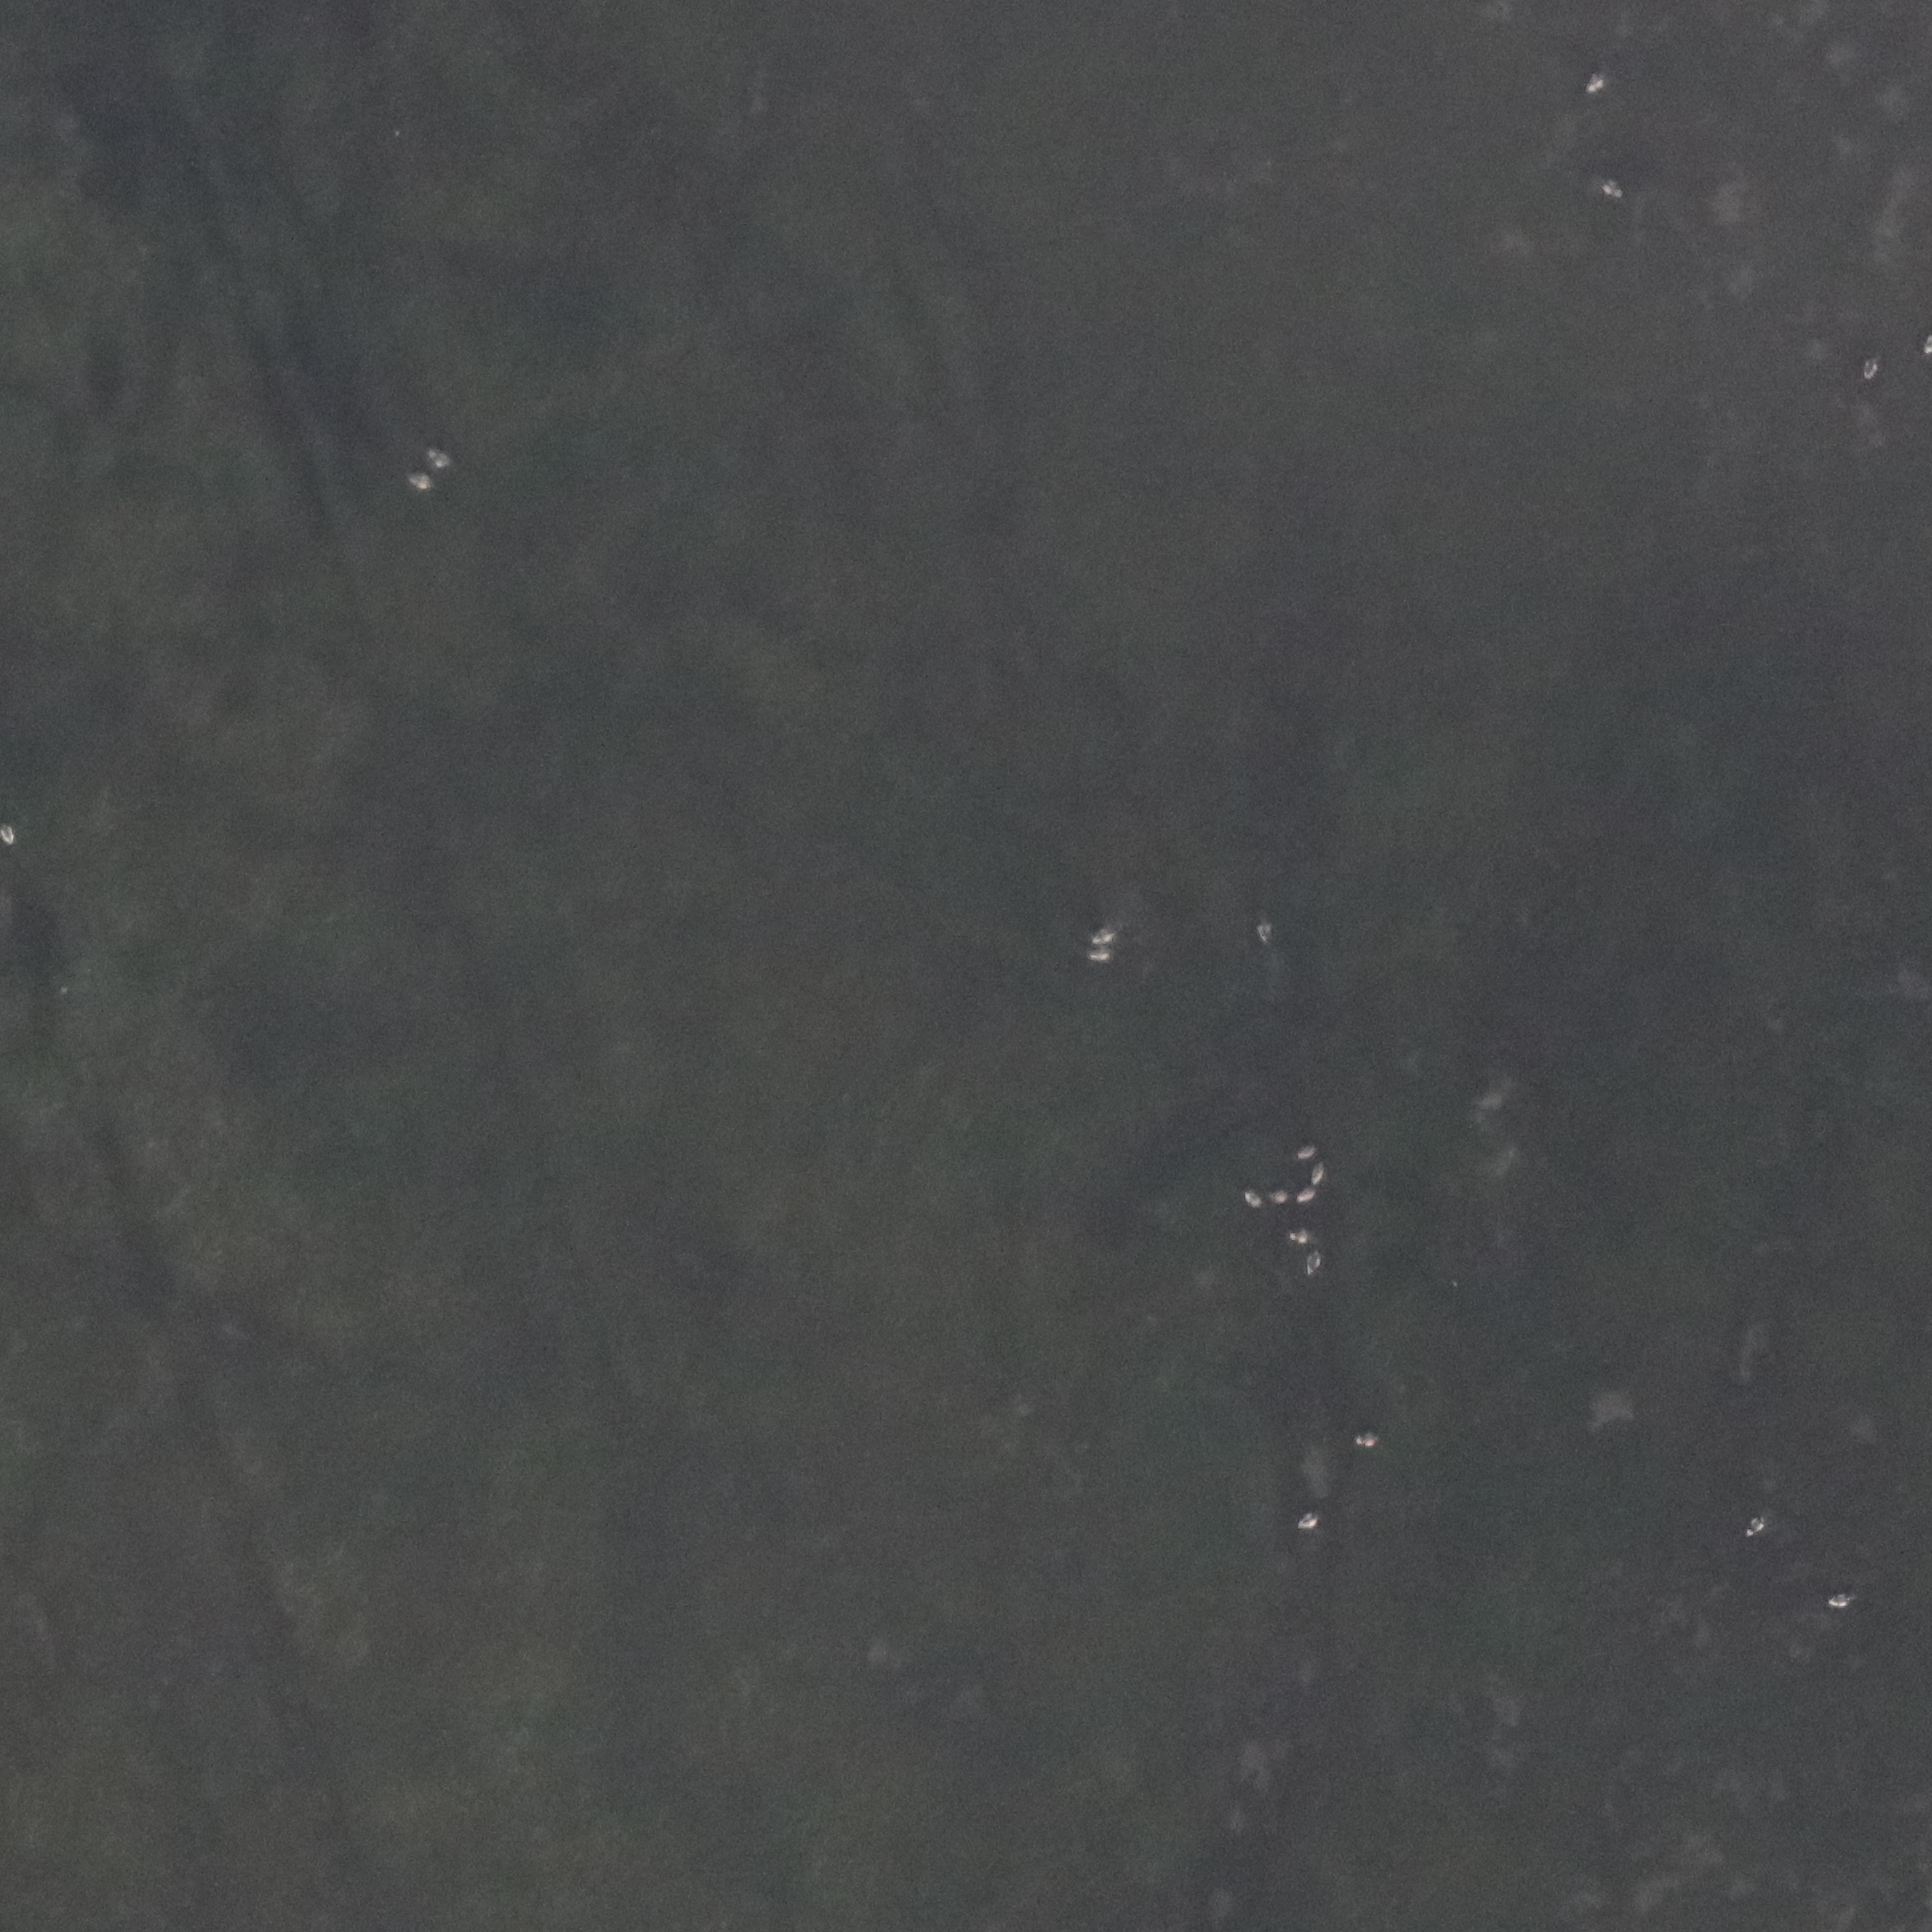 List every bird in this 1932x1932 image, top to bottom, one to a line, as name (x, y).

brant (1599, 73)
brant (1617, 187)
brant (1874, 372)
brant (441, 458)
brant (417, 481)
brant (6, 834)
brant (1107, 924)
brant (1271, 926)
brant (1099, 952)
brant (1301, 1154)
brant (1328, 1177)
brant (1278, 1195)
brant (1308, 1196)
brant (1245, 1199)
brant (1297, 1231)
brant (1315, 1258)
brant (1370, 1443)
brant (1303, 1521)
brant (1755, 1528)
brant (1845, 1602)